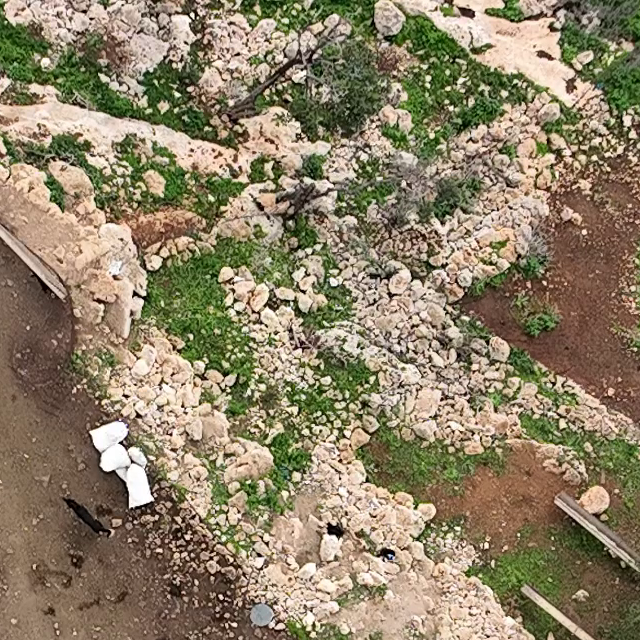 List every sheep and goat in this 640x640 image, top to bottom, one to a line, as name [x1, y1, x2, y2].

goat [62, 497, 114, 538]